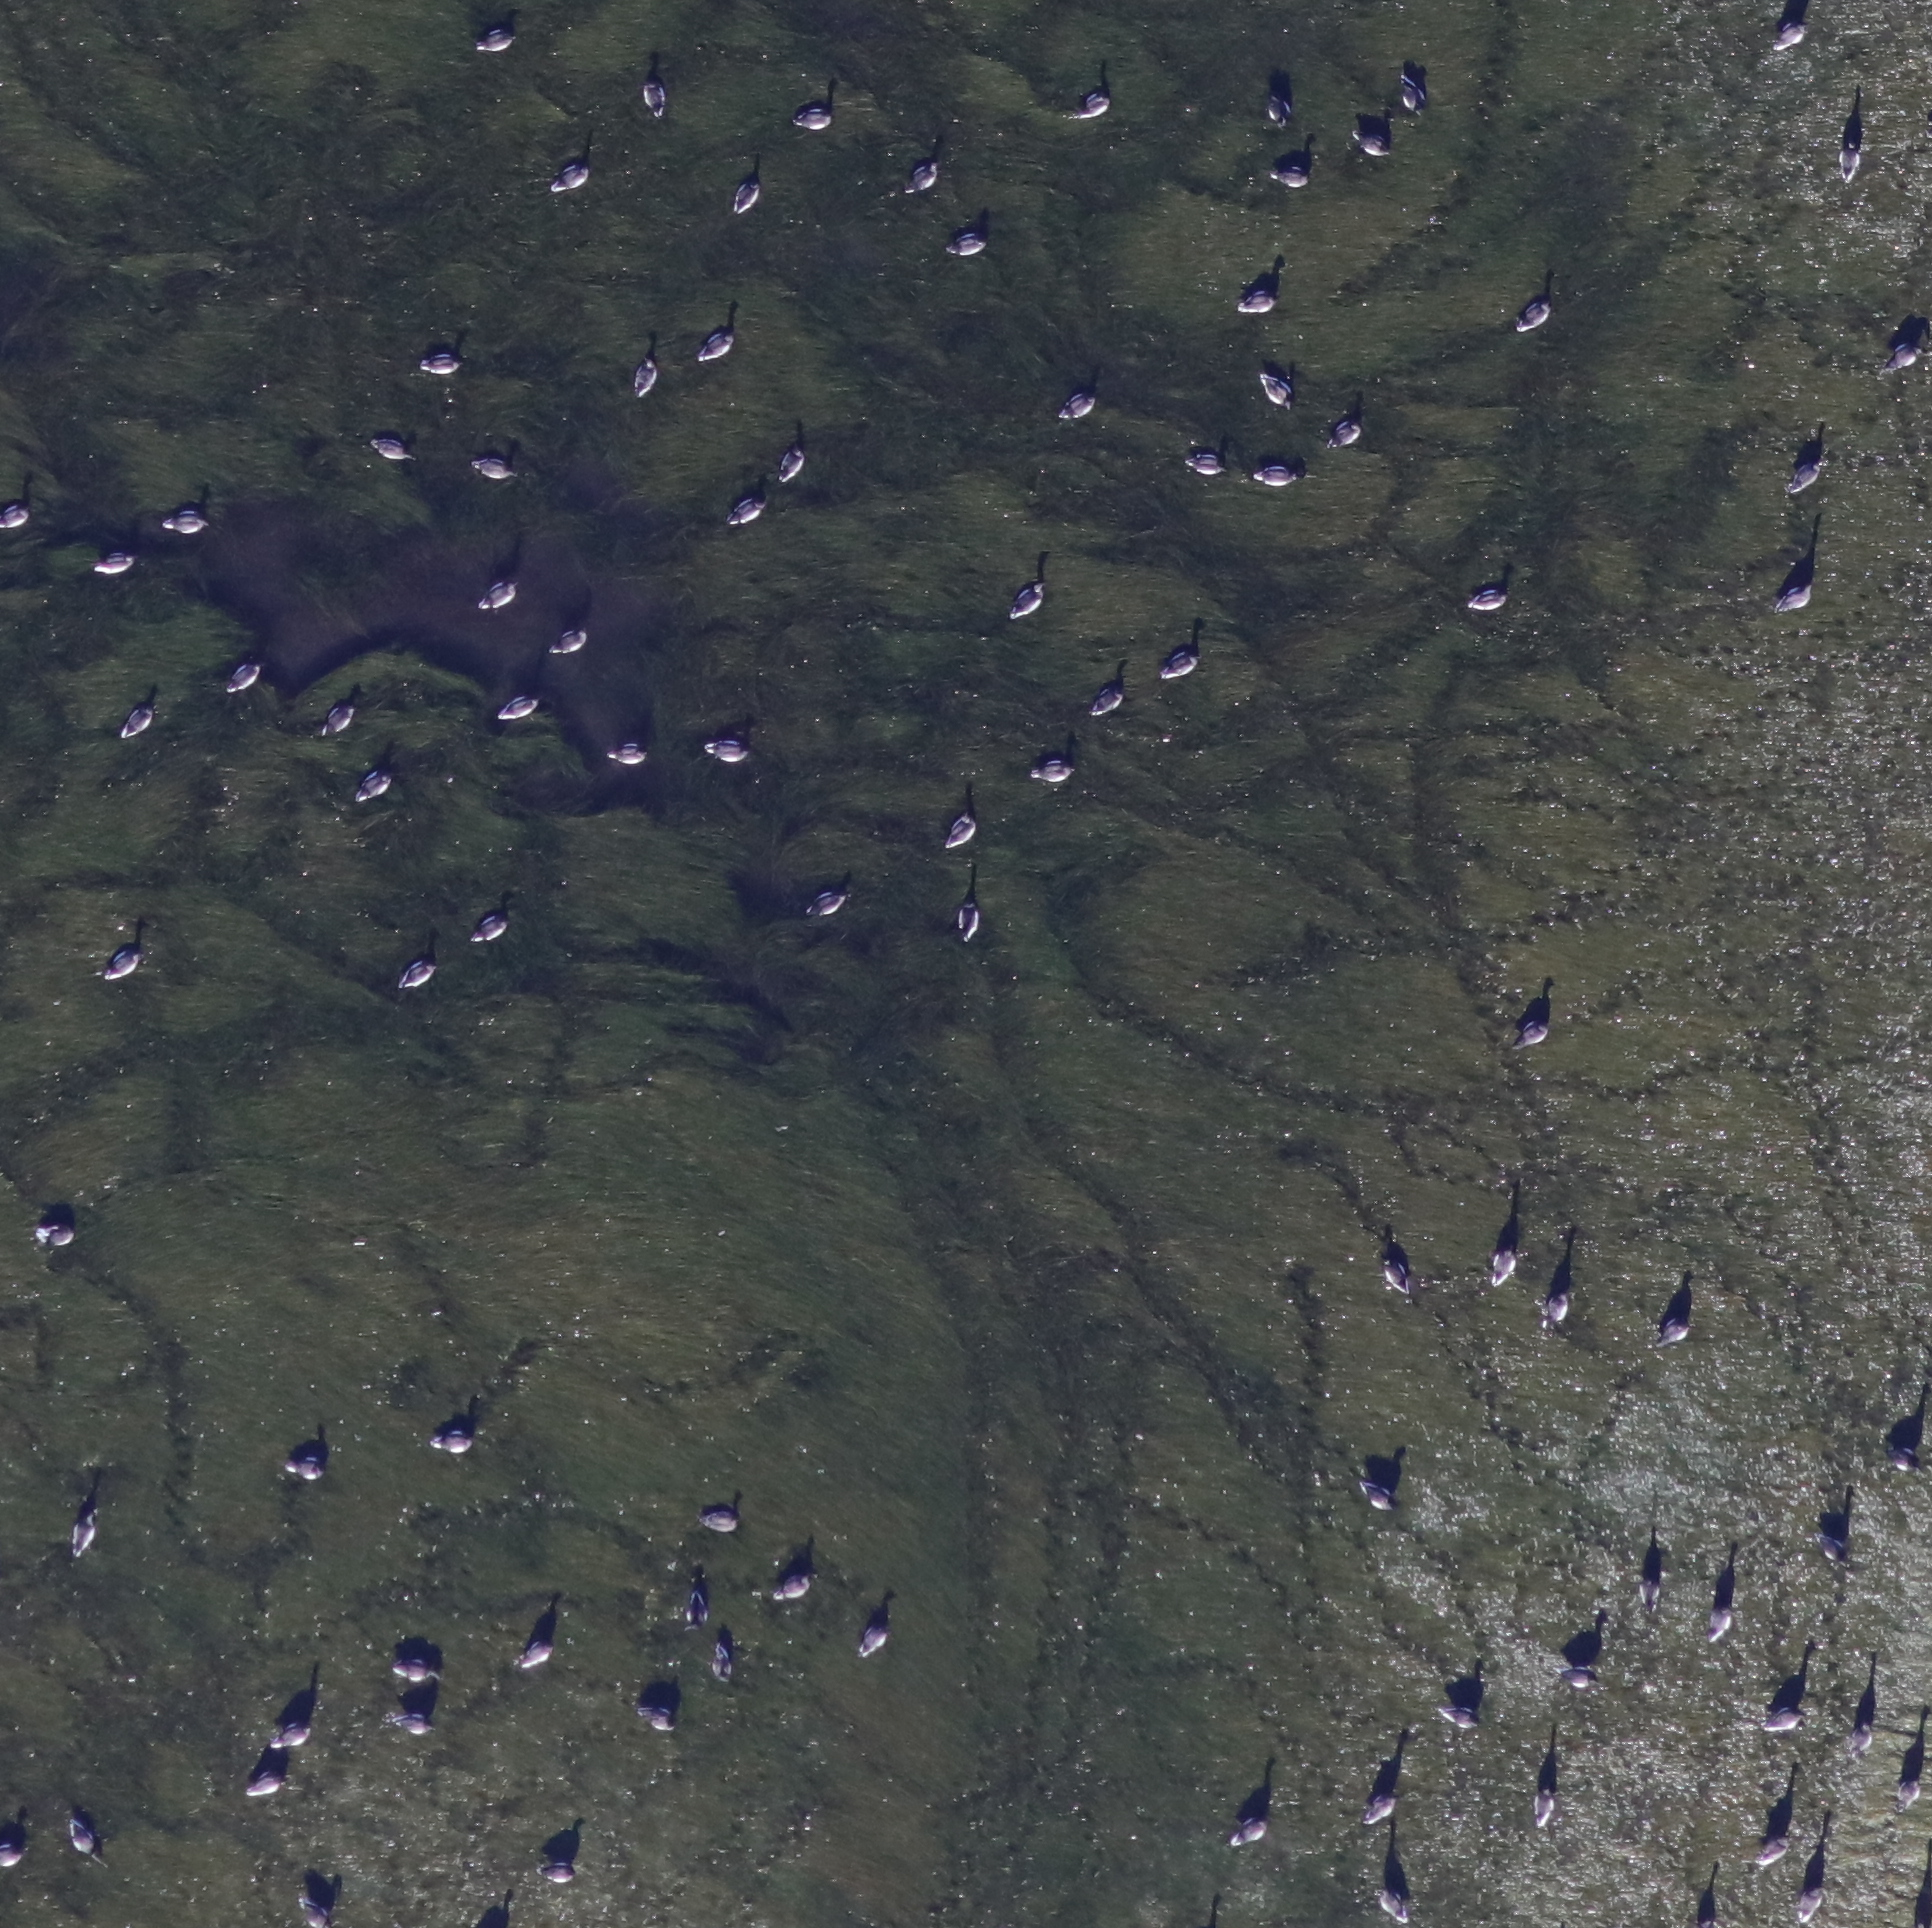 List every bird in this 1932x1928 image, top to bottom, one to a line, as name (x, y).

brant (1790, 35)
brant (498, 40)
brant (1412, 95)
brant (655, 97)
brant (1089, 105)
brant (1280, 110)
brant (816, 118)
brant (1371, 144)
brant (1846, 167)
brant (1291, 176)
brant (570, 177)
brant (921, 177)
brant (746, 194)
brant (967, 243)
brant (1258, 302)
brant (1533, 317)
brant (716, 343)
brant (1904, 355)
brant (442, 363)
brant (646, 378)
brant (1278, 391)
brant (1079, 407)
brant (1347, 431)
brant (391, 448)
brant (1209, 461)
brant (789, 463)
brant (492, 468)
brant (1276, 474)
brant (1802, 478)
brant (746, 511)
brant (12, 516)
brant (187, 522)
brant (122, 560)
brant (501, 595)
brant (1794, 596)
brant (1489, 600)
brant (1026, 601)
brant (568, 640)
brant (1182, 664)
brant (243, 678)
brant (1108, 700)
brant (519, 707)
brant (339, 719)
brant (138, 720)
brant (729, 751)
brant (627, 755)
brant (1054, 770)
brant (371, 784)
brant (960, 832)
brant (828, 904)
brant (967, 920)
brant (491, 929)
brant (122, 963)
brant (418, 974)
brant (1531, 1035)
brant (57, 1235)
brant (1503, 1264)
brant (1397, 1277)
brant (1556, 1312)
brant (1671, 1333)
brant (456, 1443)
brant (1910, 1457)
brant (305, 1468)
brant (1378, 1495)
brant (720, 1523)
brant (82, 1533)
brant (1830, 1545)
brant (795, 1587)
brant (1647, 1593)
brant (701, 1606)
brant (1724, 1628)
brant (873, 1638)
brant (537, 1653)
brant (722, 1665)
brant (413, 1672)
brant (1580, 1677)
brant (1785, 1718)
brant (657, 1720)
brant (1464, 1720)
brant (415, 1724)
brant (1860, 1733)
brant (292, 1737)
brant (266, 1786)
brant (1909, 1793)
brant (1383, 1806)
brant (1547, 1808)
brant (1250, 1830)
brant (84, 1840)
brant (1777, 1845)
brant (5, 1856)
brant (559, 1875)
brant (1812, 1900)
brant (1391, 1906)
brant (314, 1914)